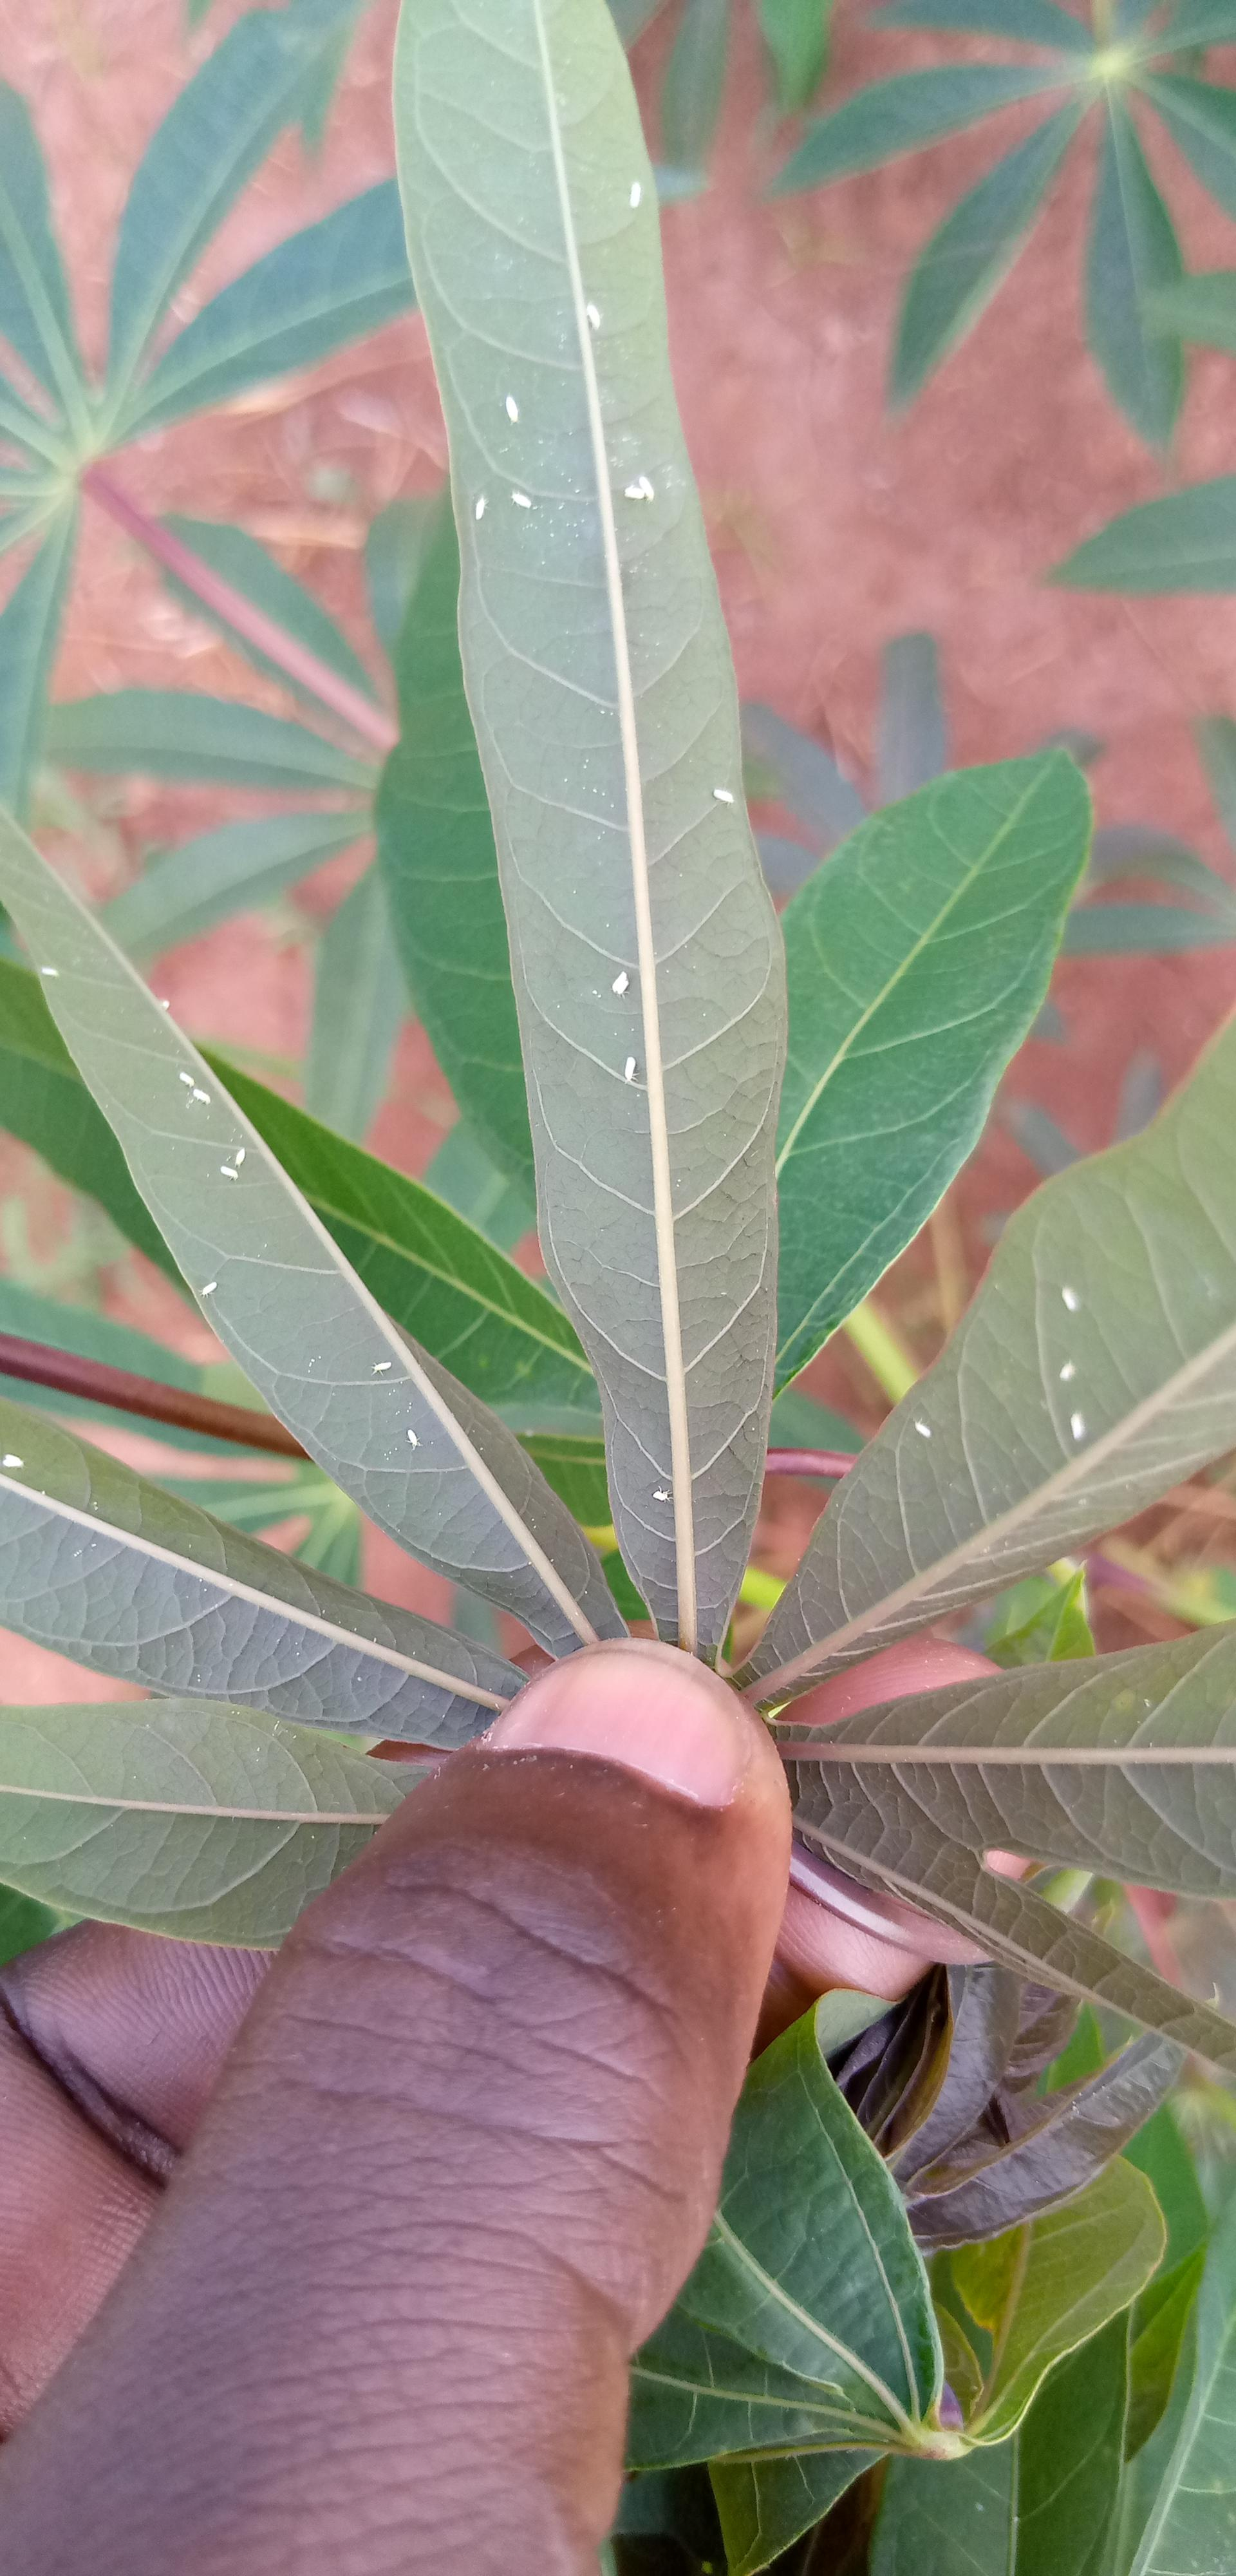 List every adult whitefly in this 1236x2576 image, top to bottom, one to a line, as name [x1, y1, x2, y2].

whitefly [628, 177, 647, 211]
whitefly [585, 301, 606, 332]
whitefly [501, 393, 524, 427]
whitefly [638, 473, 658, 504]
whitefly [621, 484, 646, 502]
whitefly [509, 488, 534, 513]
whitefly [471, 491, 489, 524]
whitefly [709, 785, 737, 806]
whitefly [38, 965, 61, 980]
whitefly [612, 969, 627, 996]
whitefly [617, 977, 630, 997]
whitefly [622, 1052, 638, 1085]
whitefly [176, 1071, 198, 1087]
whitefly [191, 1087, 213, 1106]
whitefly [234, 1146, 248, 1171]
whitefly [217, 1162, 243, 1182]
whitefly [198, 1278, 224, 1300]
whitefly [1058, 1283, 1082, 1316]
whitefly [368, 1357, 398, 1375]
whitefly [1055, 1358, 1078, 1385]
whitefly [1067, 1409, 1090, 1444]
whitefly [913, 1417, 935, 1443]
whitefly [404, 1426, 423, 1451]
whitefly [1, 1452, 26, 1471]
whitefly [649, 1486, 672, 1506]